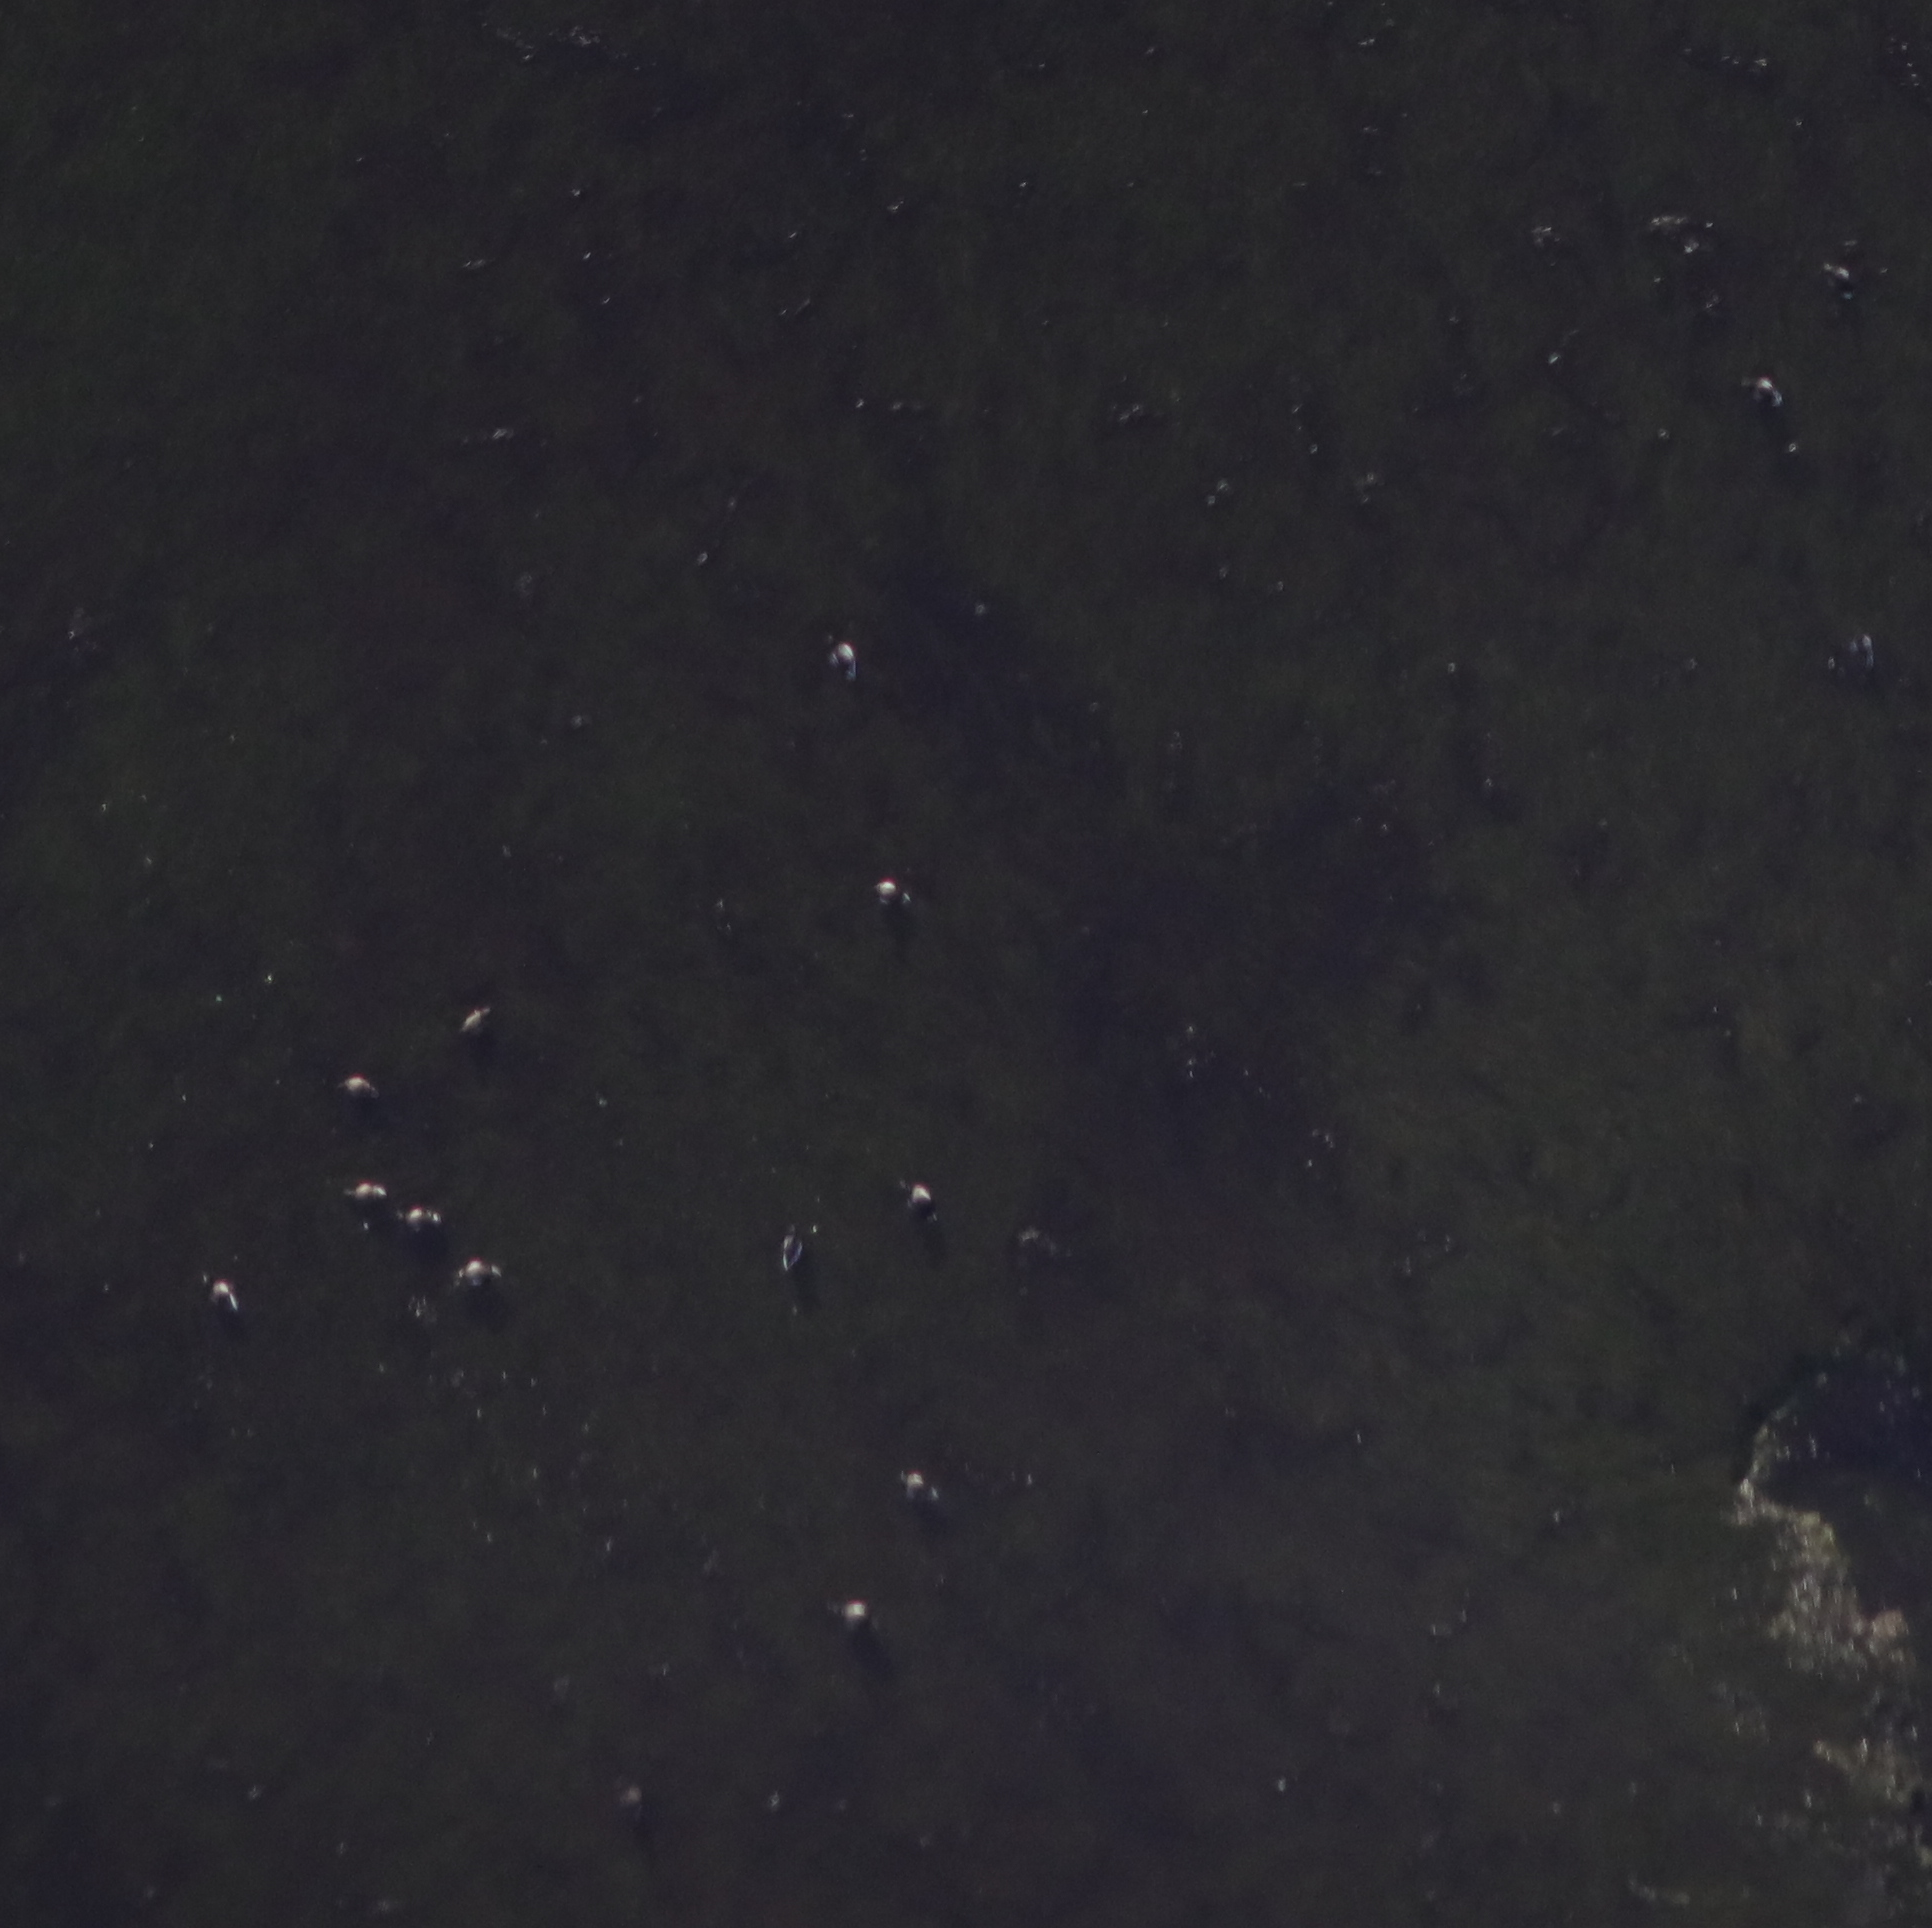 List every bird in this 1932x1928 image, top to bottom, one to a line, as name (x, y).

brant (1844, 279)
brant (1765, 388)
brant (1864, 652)
brant (843, 657)
brant (890, 894)
brant (474, 1018)
brant (358, 1077)
brant (369, 1192)
brant (923, 1201)
brant (422, 1215)
brant (795, 1241)
brant (480, 1273)
brant (222, 1297)
brant (914, 1477)
brant (855, 1609)